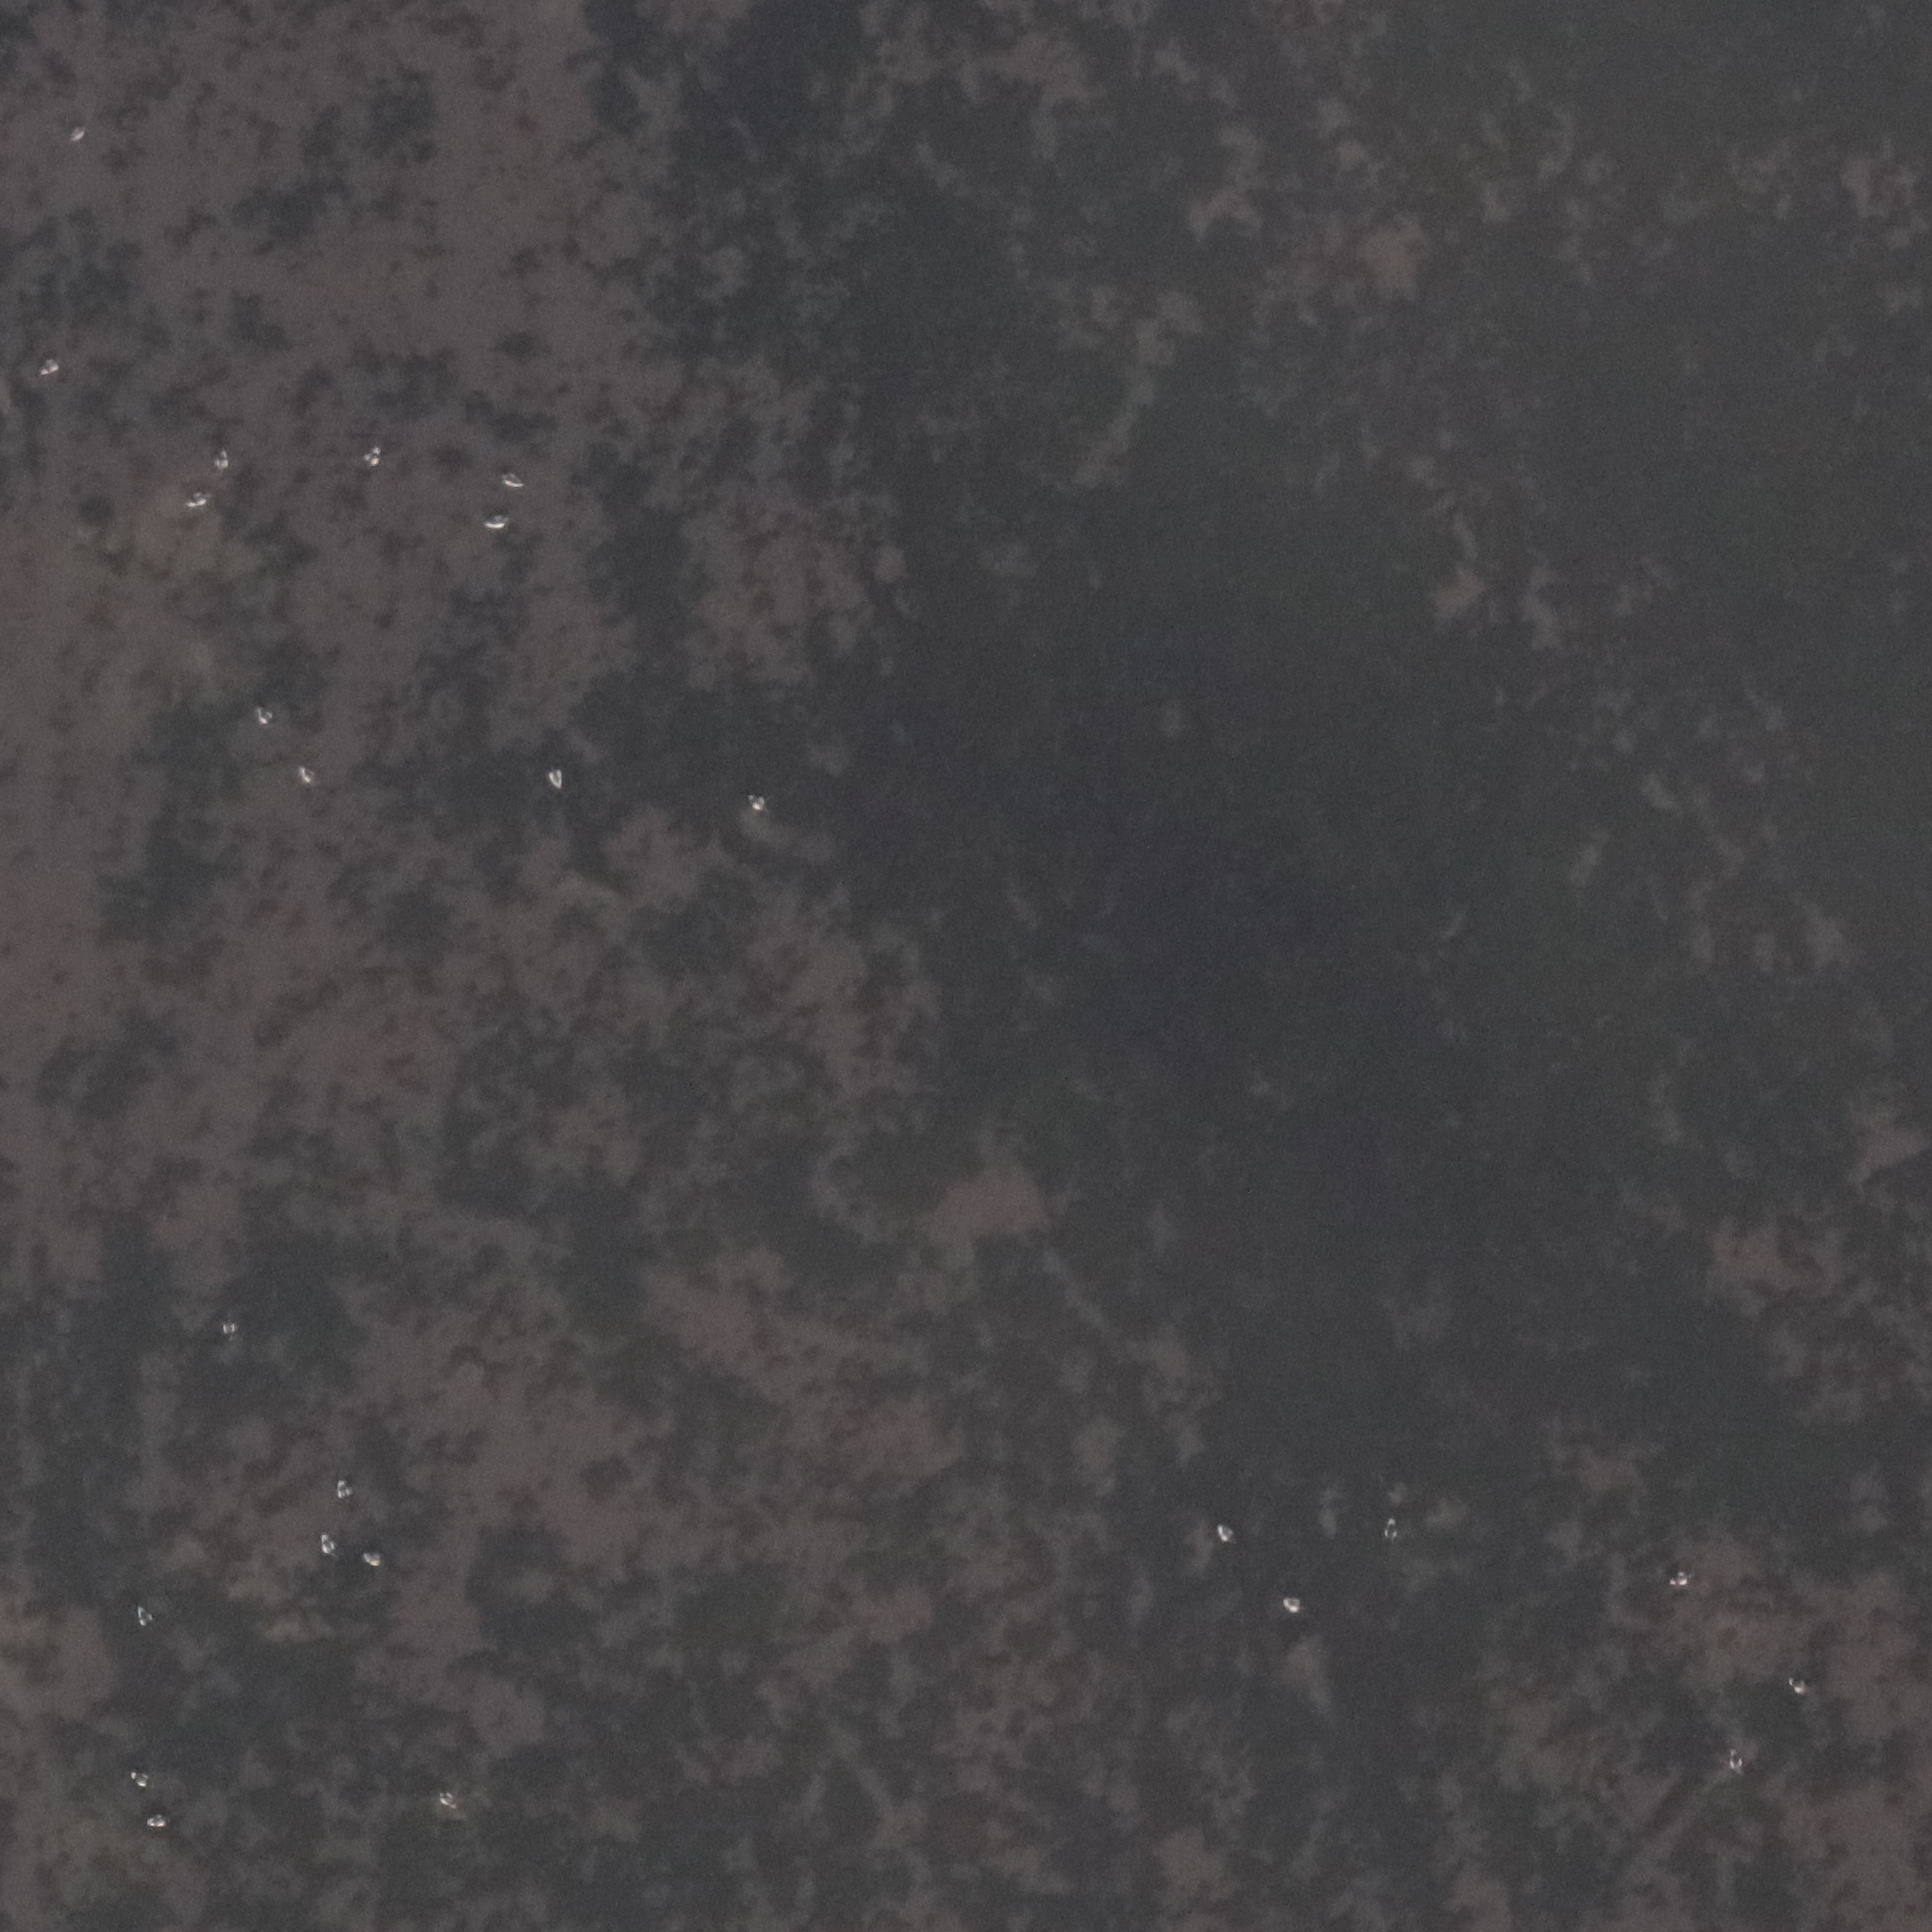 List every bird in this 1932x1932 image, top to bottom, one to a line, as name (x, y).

brant (81, 140)
brant (50, 359)
brant (224, 458)
brant (383, 463)
brant (518, 477)
brant (205, 496)
brant (491, 517)
brant (262, 712)
brant (552, 773)
brant (307, 777)
brant (753, 802)
brant (224, 1323)
brant (347, 1486)
brant (1227, 1529)
brant (1386, 1545)
brant (327, 1548)
brant (366, 1550)
brant (1673, 1581)
brant (1293, 1609)
brant (139, 1616)
brant (1791, 1683)
brant (1741, 1763)
brant (144, 1781)
brant (446, 1811)
brant (168, 1821)